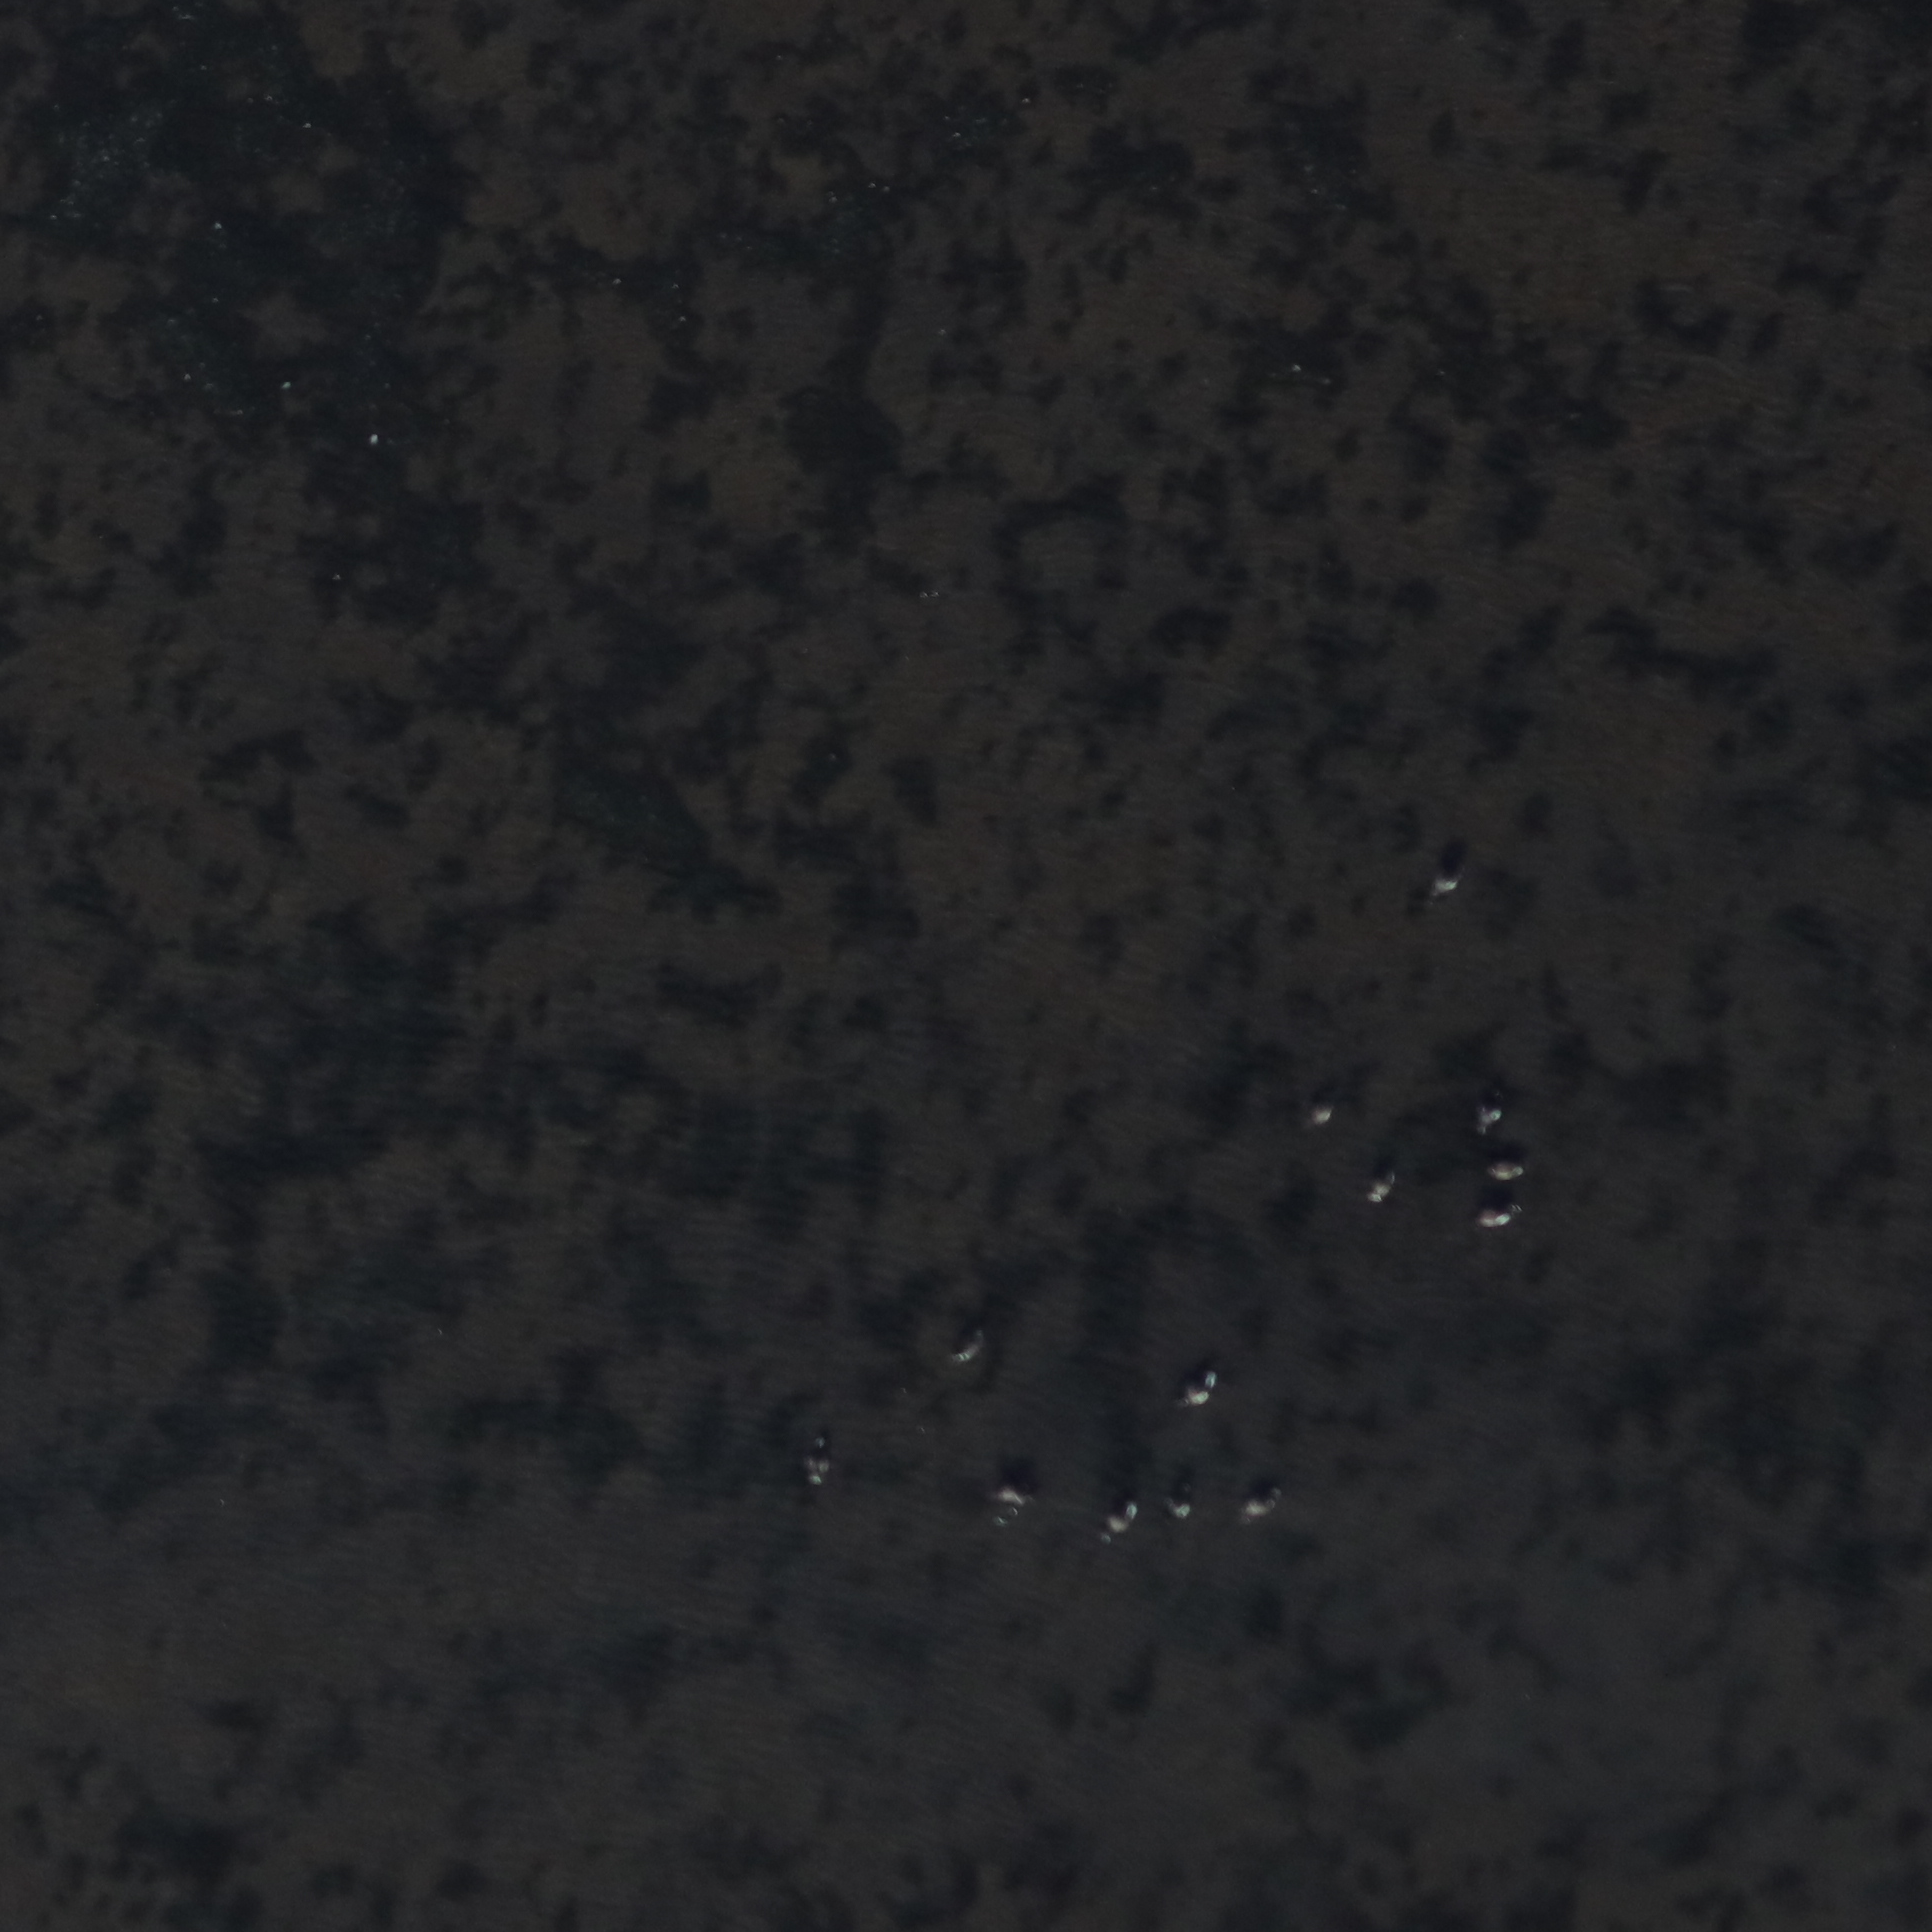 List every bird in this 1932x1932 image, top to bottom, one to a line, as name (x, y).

brant (1447, 882)
brant (1324, 1110)
brant (1492, 1114)
brant (1508, 1166)
brant (1386, 1182)
brant (1493, 1224)
brant (958, 1345)
brant (1196, 1393)
brant (814, 1456)
brant (1267, 1499)
brant (1010, 1500)
brant (1182, 1503)
brant (1116, 1517)